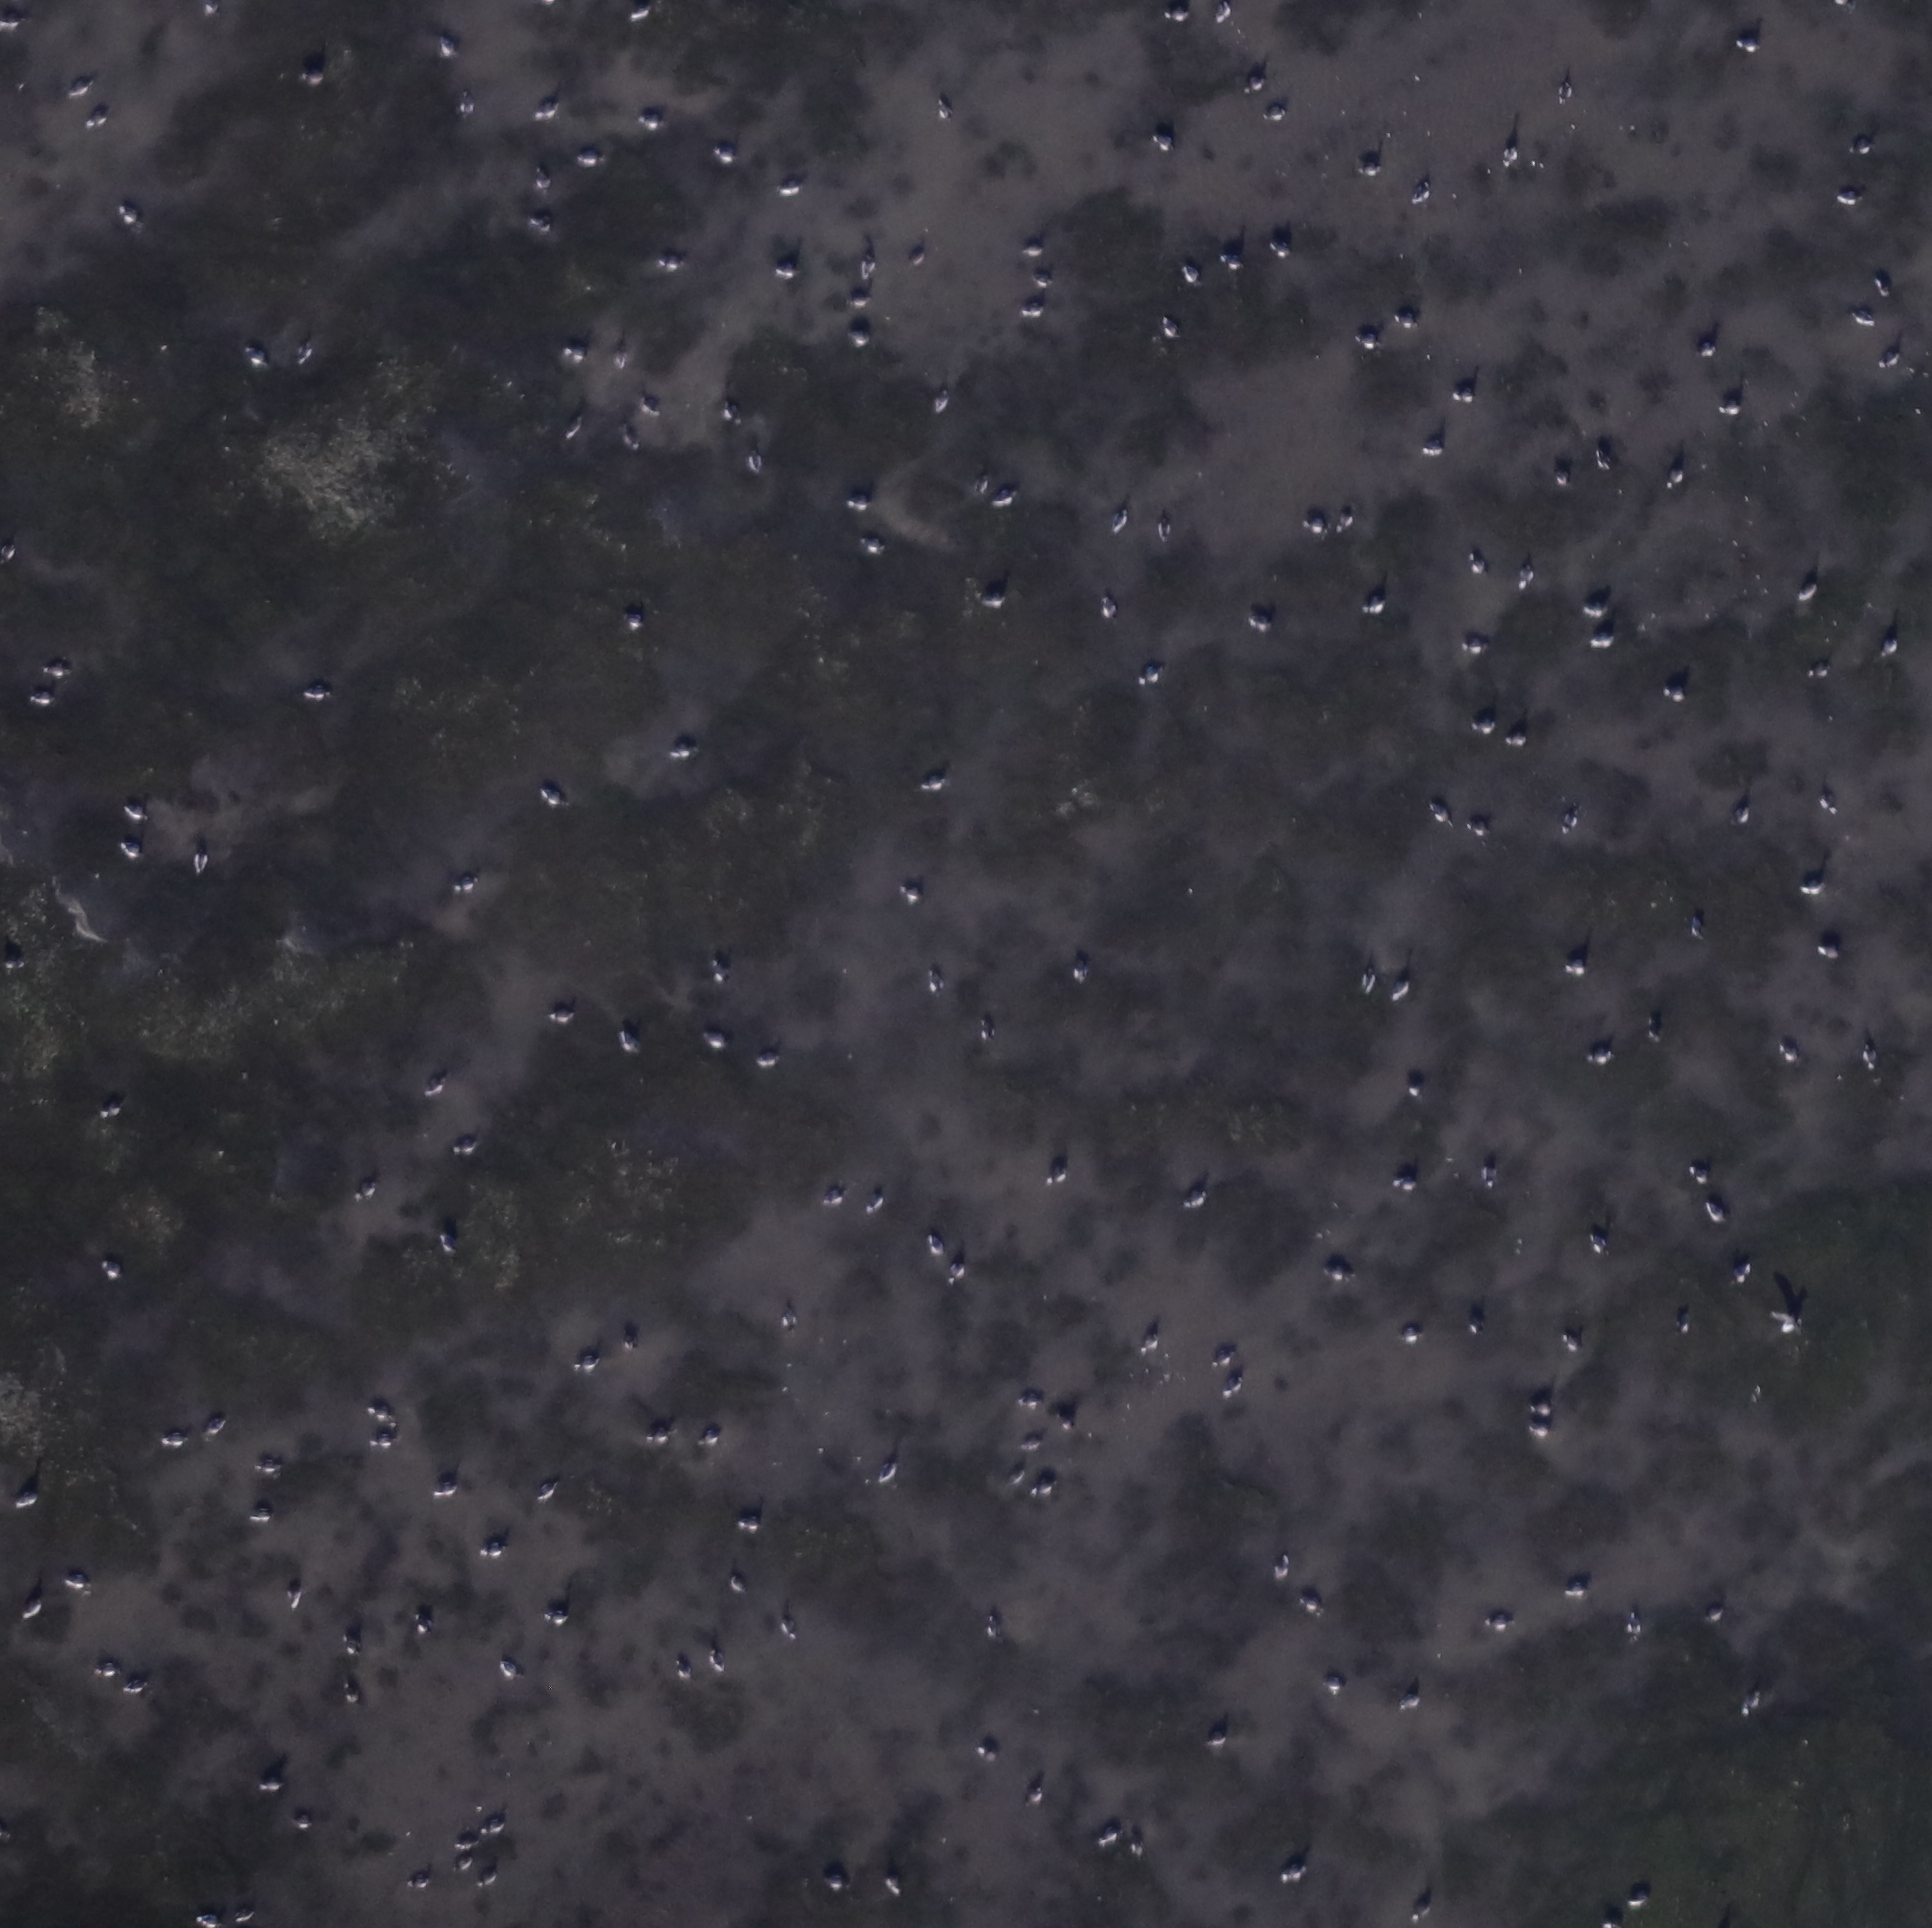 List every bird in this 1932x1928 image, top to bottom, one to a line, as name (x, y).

brant (551, 0)
brant (641, 4)
brant (218, 9)
brant (1185, 12)
brant (1232, 13)
brant (19, 21)
brant (450, 37)
brant (1750, 39)
brant (84, 78)
brant (322, 80)
brant (1250, 87)
brant (1567, 96)
brant (551, 108)
brant (108, 117)
brant (468, 117)
brant (654, 117)
brant (947, 118)
brant (1277, 122)
brant (1861, 136)
brant (1148, 144)
brant (1509, 149)
brant (725, 150)
brant (595, 151)
brant (1352, 171)
brant (786, 182)
brant (548, 184)
brant (1432, 193)
brant (1851, 200)
brant (130, 212)
brant (542, 227)
brant (1028, 240)
brant (1285, 242)
brant (921, 249)
brant (669, 260)
brant (1245, 260)
brant (867, 261)
brant (797, 267)
brant (1196, 270)
brant (1883, 278)
brant (1044, 291)
brant (862, 300)
brant (1409, 319)
brant (1027, 320)
brant (1869, 323)
brant (1169, 328)
brant (1361, 333)
brant (580, 338)
brant (1696, 342)
brant (867, 344)
brant (624, 353)
brant (258, 354)
brant (316, 354)
brant (1903, 362)
brant (664, 394)
brant (1458, 396)
brant (942, 402)
brant (1740, 408)
brant (733, 422)
brant (583, 438)
brant (637, 451)
brant (1420, 452)
brant (756, 455)
brant (1596, 456)
brant (971, 470)
brant (1673, 478)
brant (1553, 480)
brant (862, 502)
brant (1006, 502)
brant (1354, 513)
brant (1114, 515)
brant (1298, 516)
brant (1162, 528)
brant (882, 546)
brant (5, 551)
brant (1477, 555)
brant (1525, 581)
brant (1815, 590)
brant (989, 593)
brant (1603, 594)
brant (1384, 605)
brant (1103, 609)
brant (648, 614)
brant (1264, 623)
brant (1473, 639)
brant (1593, 647)
brant (1897, 652)
brant (1819, 664)
brant (63, 665)
brant (1162, 675)
brant (1676, 688)
brant (324, 697)
brant (30, 710)
brant (1479, 722)
brant (1518, 745)
brant (688, 750)
brant (945, 780)
brant (1834, 805)
brant (542, 807)
brant (1748, 809)
brant (1438, 812)
brant (146, 816)
brant (1565, 817)
brant (1483, 830)
brant (139, 858)
brant (212, 874)
brant (466, 881)
brant (1812, 895)
brant (912, 903)
brant (1704, 938)
brant (1835, 957)
brant (1579, 960)
brant (1080, 963)
brant (740, 965)
brant (21, 969)
brant (933, 974)
brant (1374, 976)
brant (1410, 977)
brant (553, 1023)
brant (994, 1025)
brant (712, 1030)
brant (1664, 1030)
brant (632, 1036)
brant (1781, 1050)
brant (773, 1056)
brant (1596, 1058)
brant (1875, 1074)
brant (436, 1083)
brant (1416, 1088)
brant (112, 1112)
brant (468, 1152)
brant (1691, 1161)
brant (1482, 1174)
brant (1409, 1181)
brant (371, 1185)
brant (1064, 1185)
brant (845, 1187)
brant (1191, 1195)
brant (878, 1208)
brant (1701, 1217)
brant (942, 1243)
brant (455, 1245)
brant (1601, 1246)
brant (119, 1248)
brant (1338, 1268)
brant (1735, 1274)
brant (969, 1279)
brant (1476, 1319)
brant (1785, 1325)
brant (784, 1326)
brant (1688, 1326)
brant (1418, 1333)
brant (637, 1342)
brant (1572, 1343)
brant (1225, 1350)
brant (1156, 1351)
brant (593, 1356)
brant (1031, 1396)
brant (1543, 1403)
brant (1228, 1405)
brant (1073, 1412)
brant (379, 1413)
brant (219, 1415)
brant (720, 1431)
brant (659, 1435)
brant (1033, 1439)
brant (1543, 1439)
brant (170, 1440)
brant (384, 1446)
brant (275, 1459)
brant (884, 1474)
brant (445, 1479)
brant (552, 1484)
brant (1018, 1485)
brant (1051, 1485)
brant (30, 1506)
brant (267, 1511)
brant (755, 1513)
brant (507, 1542)
brant (1281, 1559)
brant (744, 1581)
brant (81, 1586)
brant (289, 1591)
brant (1576, 1591)
brant (1317, 1593)
brant (43, 1601)
brant (1723, 1609)
brant (552, 1614)
brant (435, 1623)
brant (1500, 1624)
brant (997, 1626)
brant (1629, 1628)
brant (793, 1631)
brant (351, 1644)
brant (512, 1661)
brant (729, 1662)
brant (685, 1666)
brant (103, 1672)
brant (1340, 1683)
brant (361, 1686)
brant (1410, 1691)
brant (139, 1695)
brant (1743, 1700)
brant (989, 1745)
brant (1220, 1751)
brant (267, 1780)
brant (1031, 1796)
brant (506, 1820)
brant (302, 1826)
brant (459, 1829)
brant (1102, 1843)
brant (1134, 1857)
brant (468, 1861)
brant (1295, 1870)
brant (837, 1874)
brant (899, 1879)
brant (419, 1882)
brant (499, 1888)
brant (1634, 1898)
brant (212, 1907)
brant (252, 1907)
brant (1412, 1911)